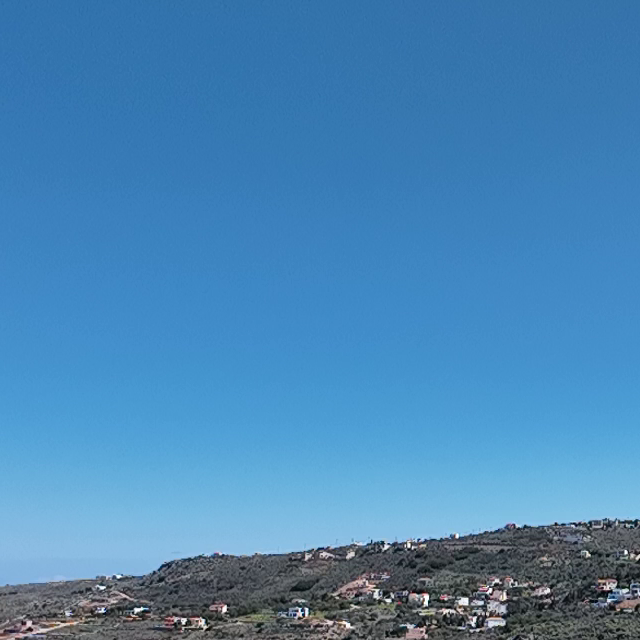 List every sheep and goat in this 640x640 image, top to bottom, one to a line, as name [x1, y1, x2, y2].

None